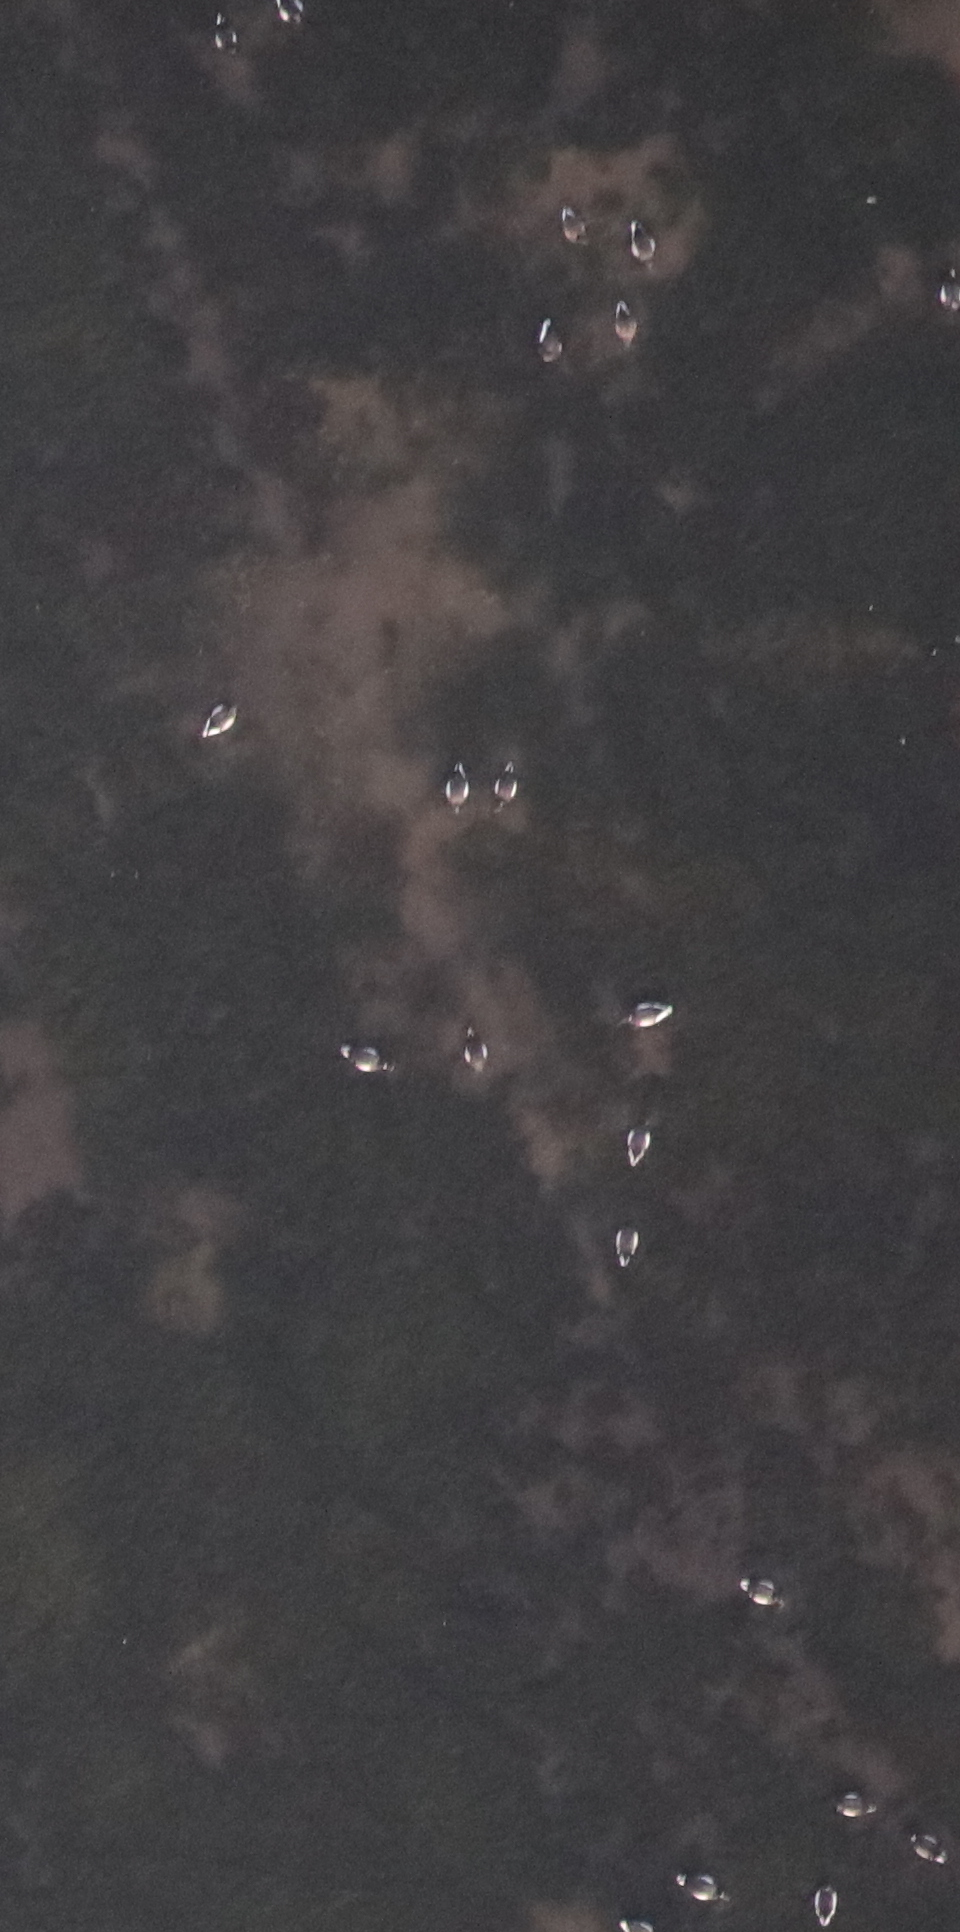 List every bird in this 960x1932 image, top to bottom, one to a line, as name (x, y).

brant (290, 12)
brant (225, 39)
brant (573, 227)
brant (643, 247)
brant (626, 327)
brant (549, 343)
brant (220, 720)
brant (457, 790)
brant (507, 790)
brant (647, 1013)
brant (476, 1054)
brant (365, 1059)
brant (638, 1141)
brant (627, 1243)
brant (762, 1592)
brant (856, 1805)
brant (927, 1846)
brant (703, 1888)
brant (826, 1904)